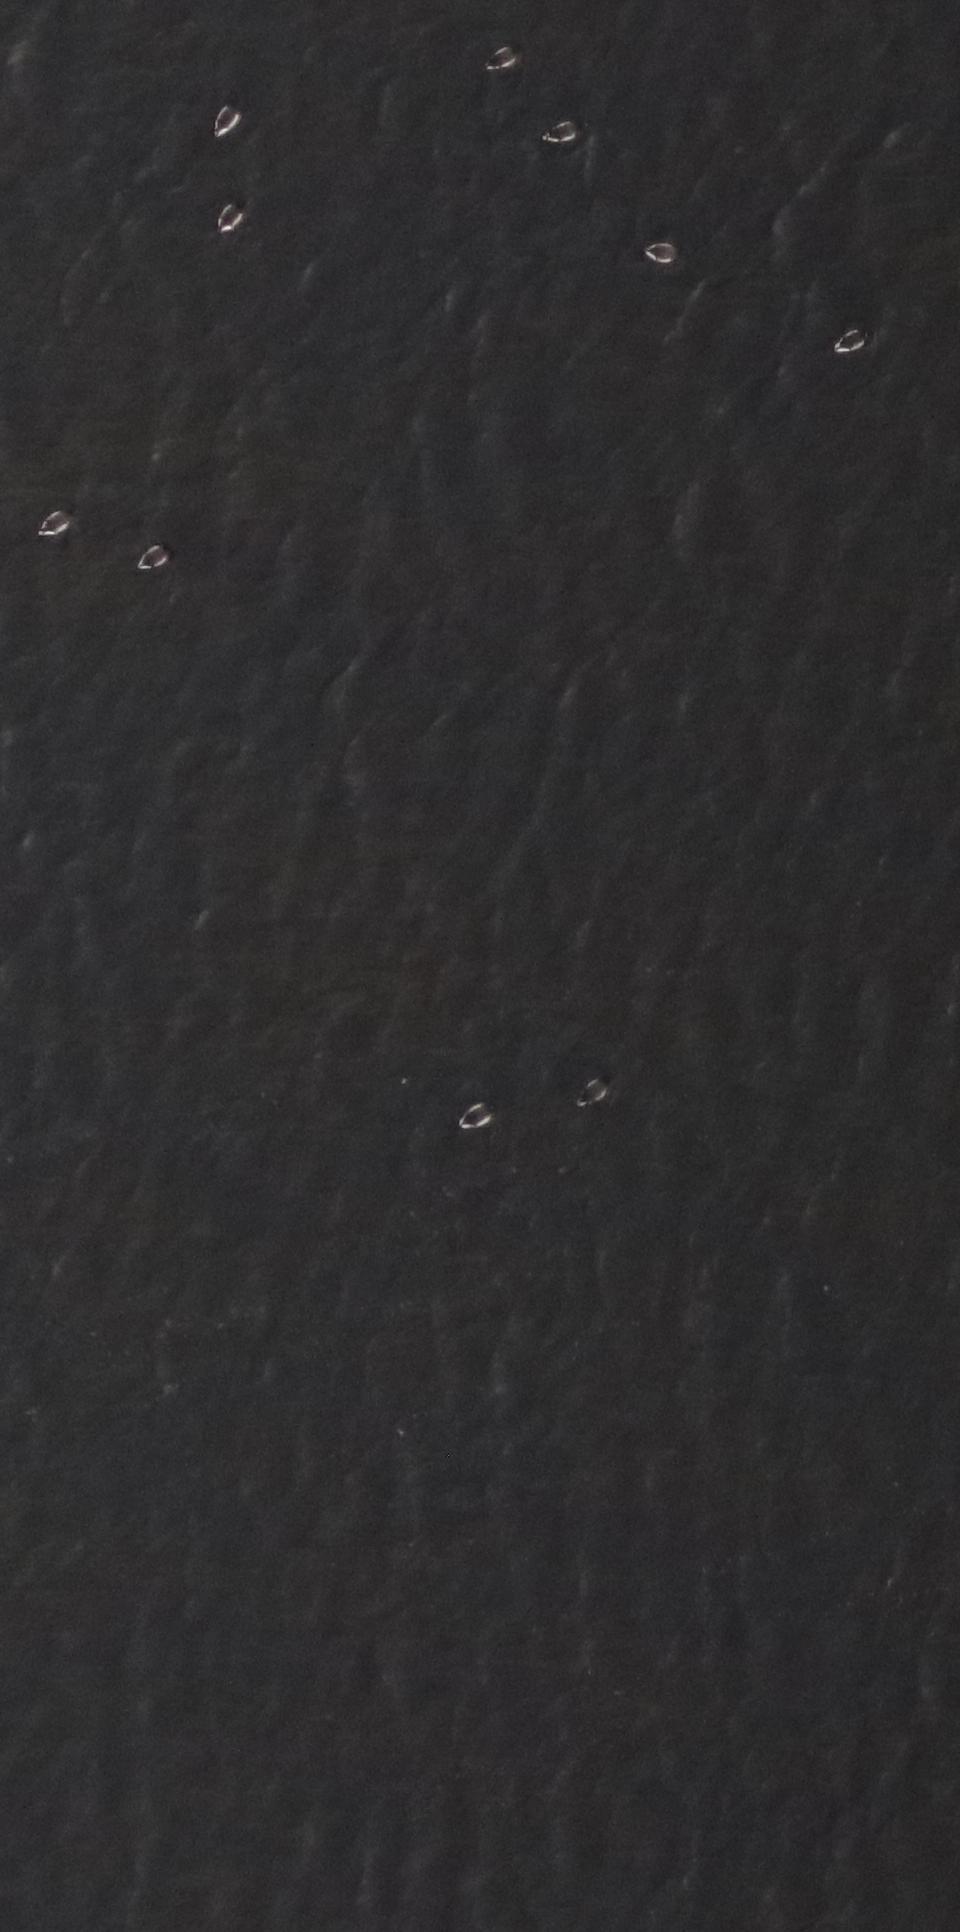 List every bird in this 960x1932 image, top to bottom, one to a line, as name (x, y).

brant (503, 57)
brant (227, 118)
brant (564, 134)
brant (230, 215)
brant (664, 252)
brant (853, 340)
brant (58, 522)
brant (155, 556)
brant (594, 1090)
brant (476, 1115)